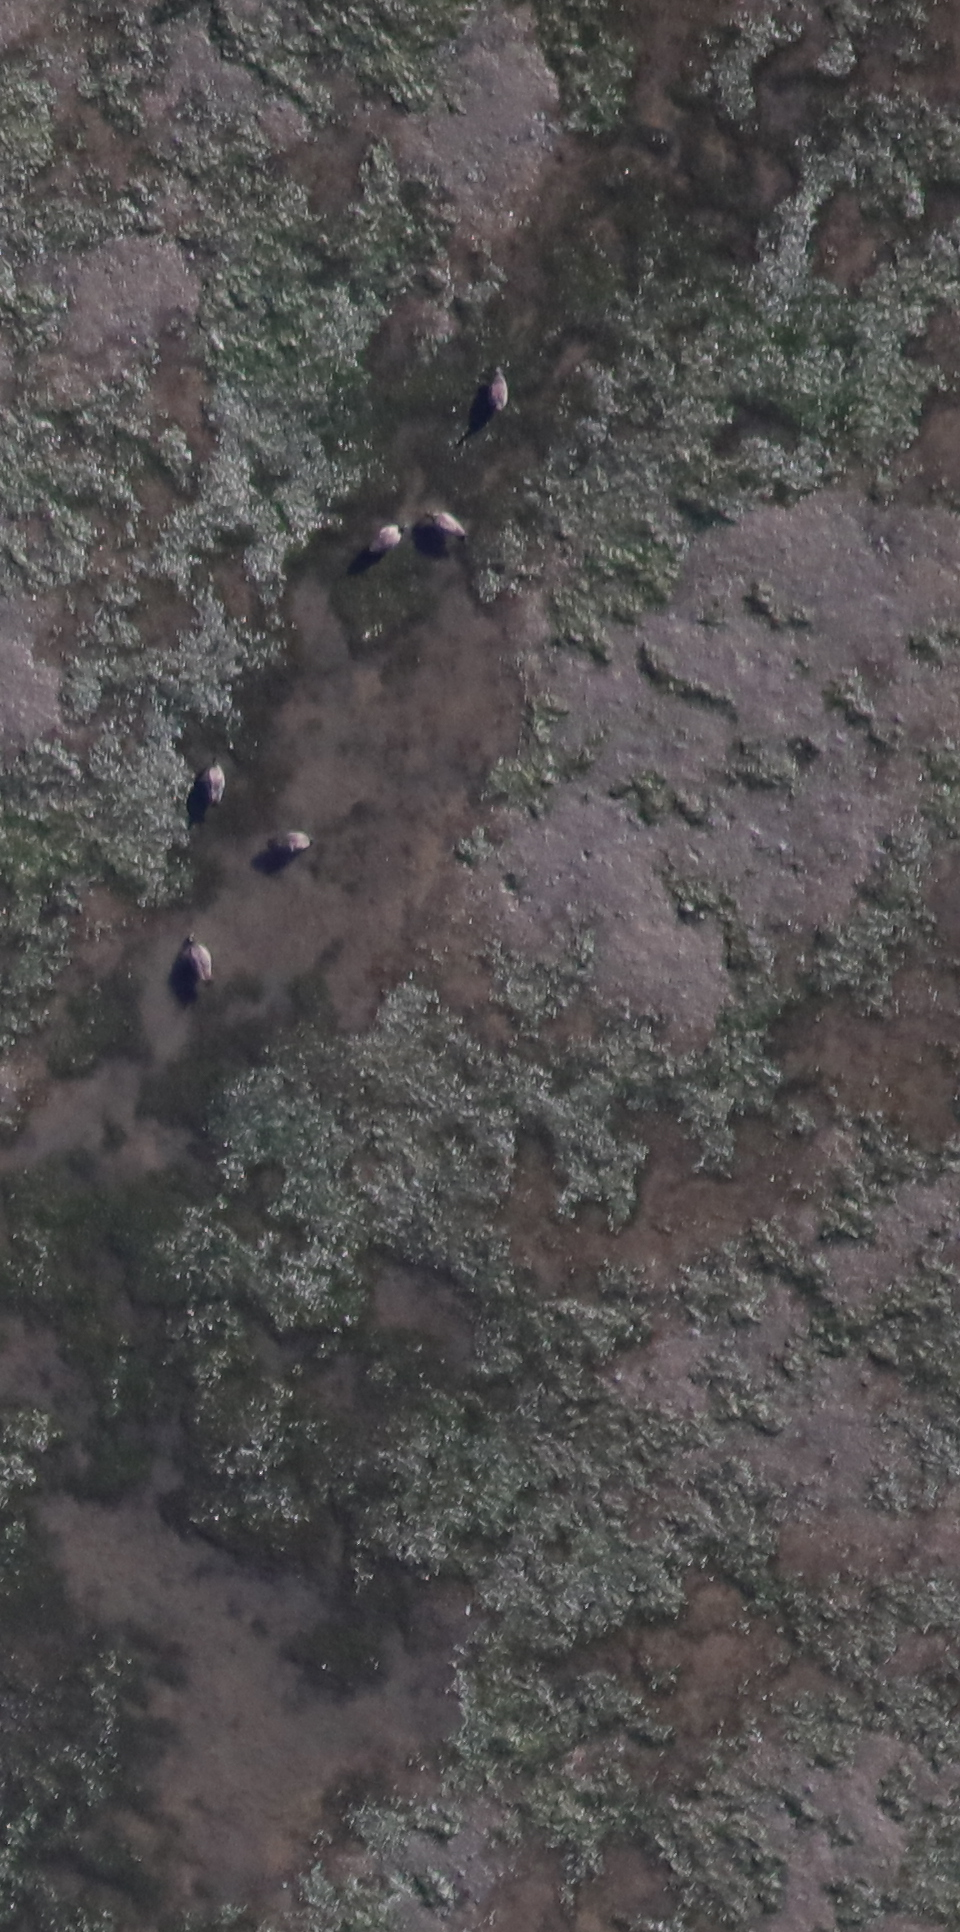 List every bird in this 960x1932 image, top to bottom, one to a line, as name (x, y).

Canada goose (497, 392)
Canada goose (447, 522)
Canada goose (389, 538)
Canada goose (213, 785)
Canada goose (295, 839)
Canada goose (201, 960)